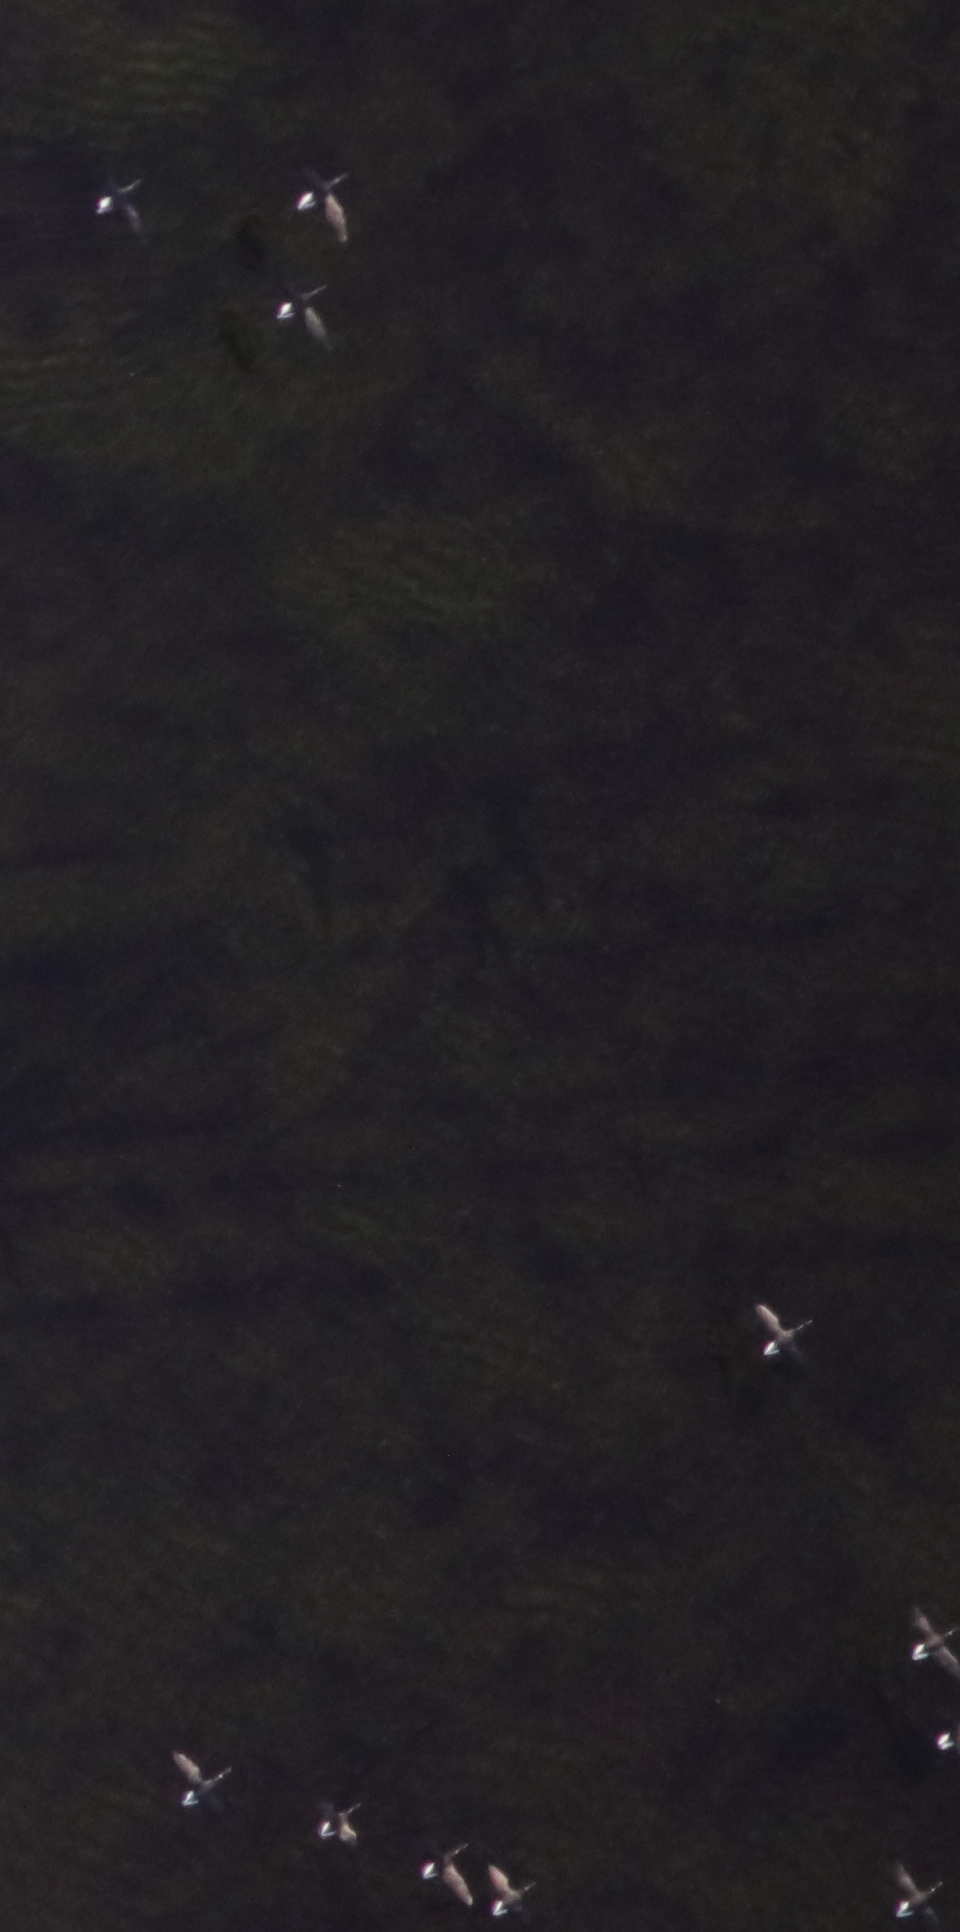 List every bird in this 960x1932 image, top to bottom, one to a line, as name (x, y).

brant (116, 195)
brant (328, 207)
brant (306, 293)
brant (774, 1333)
brant (935, 1645)
brant (207, 1774)
brant (342, 1826)
brant (448, 1874)
brant (505, 1891)
brant (915, 1898)